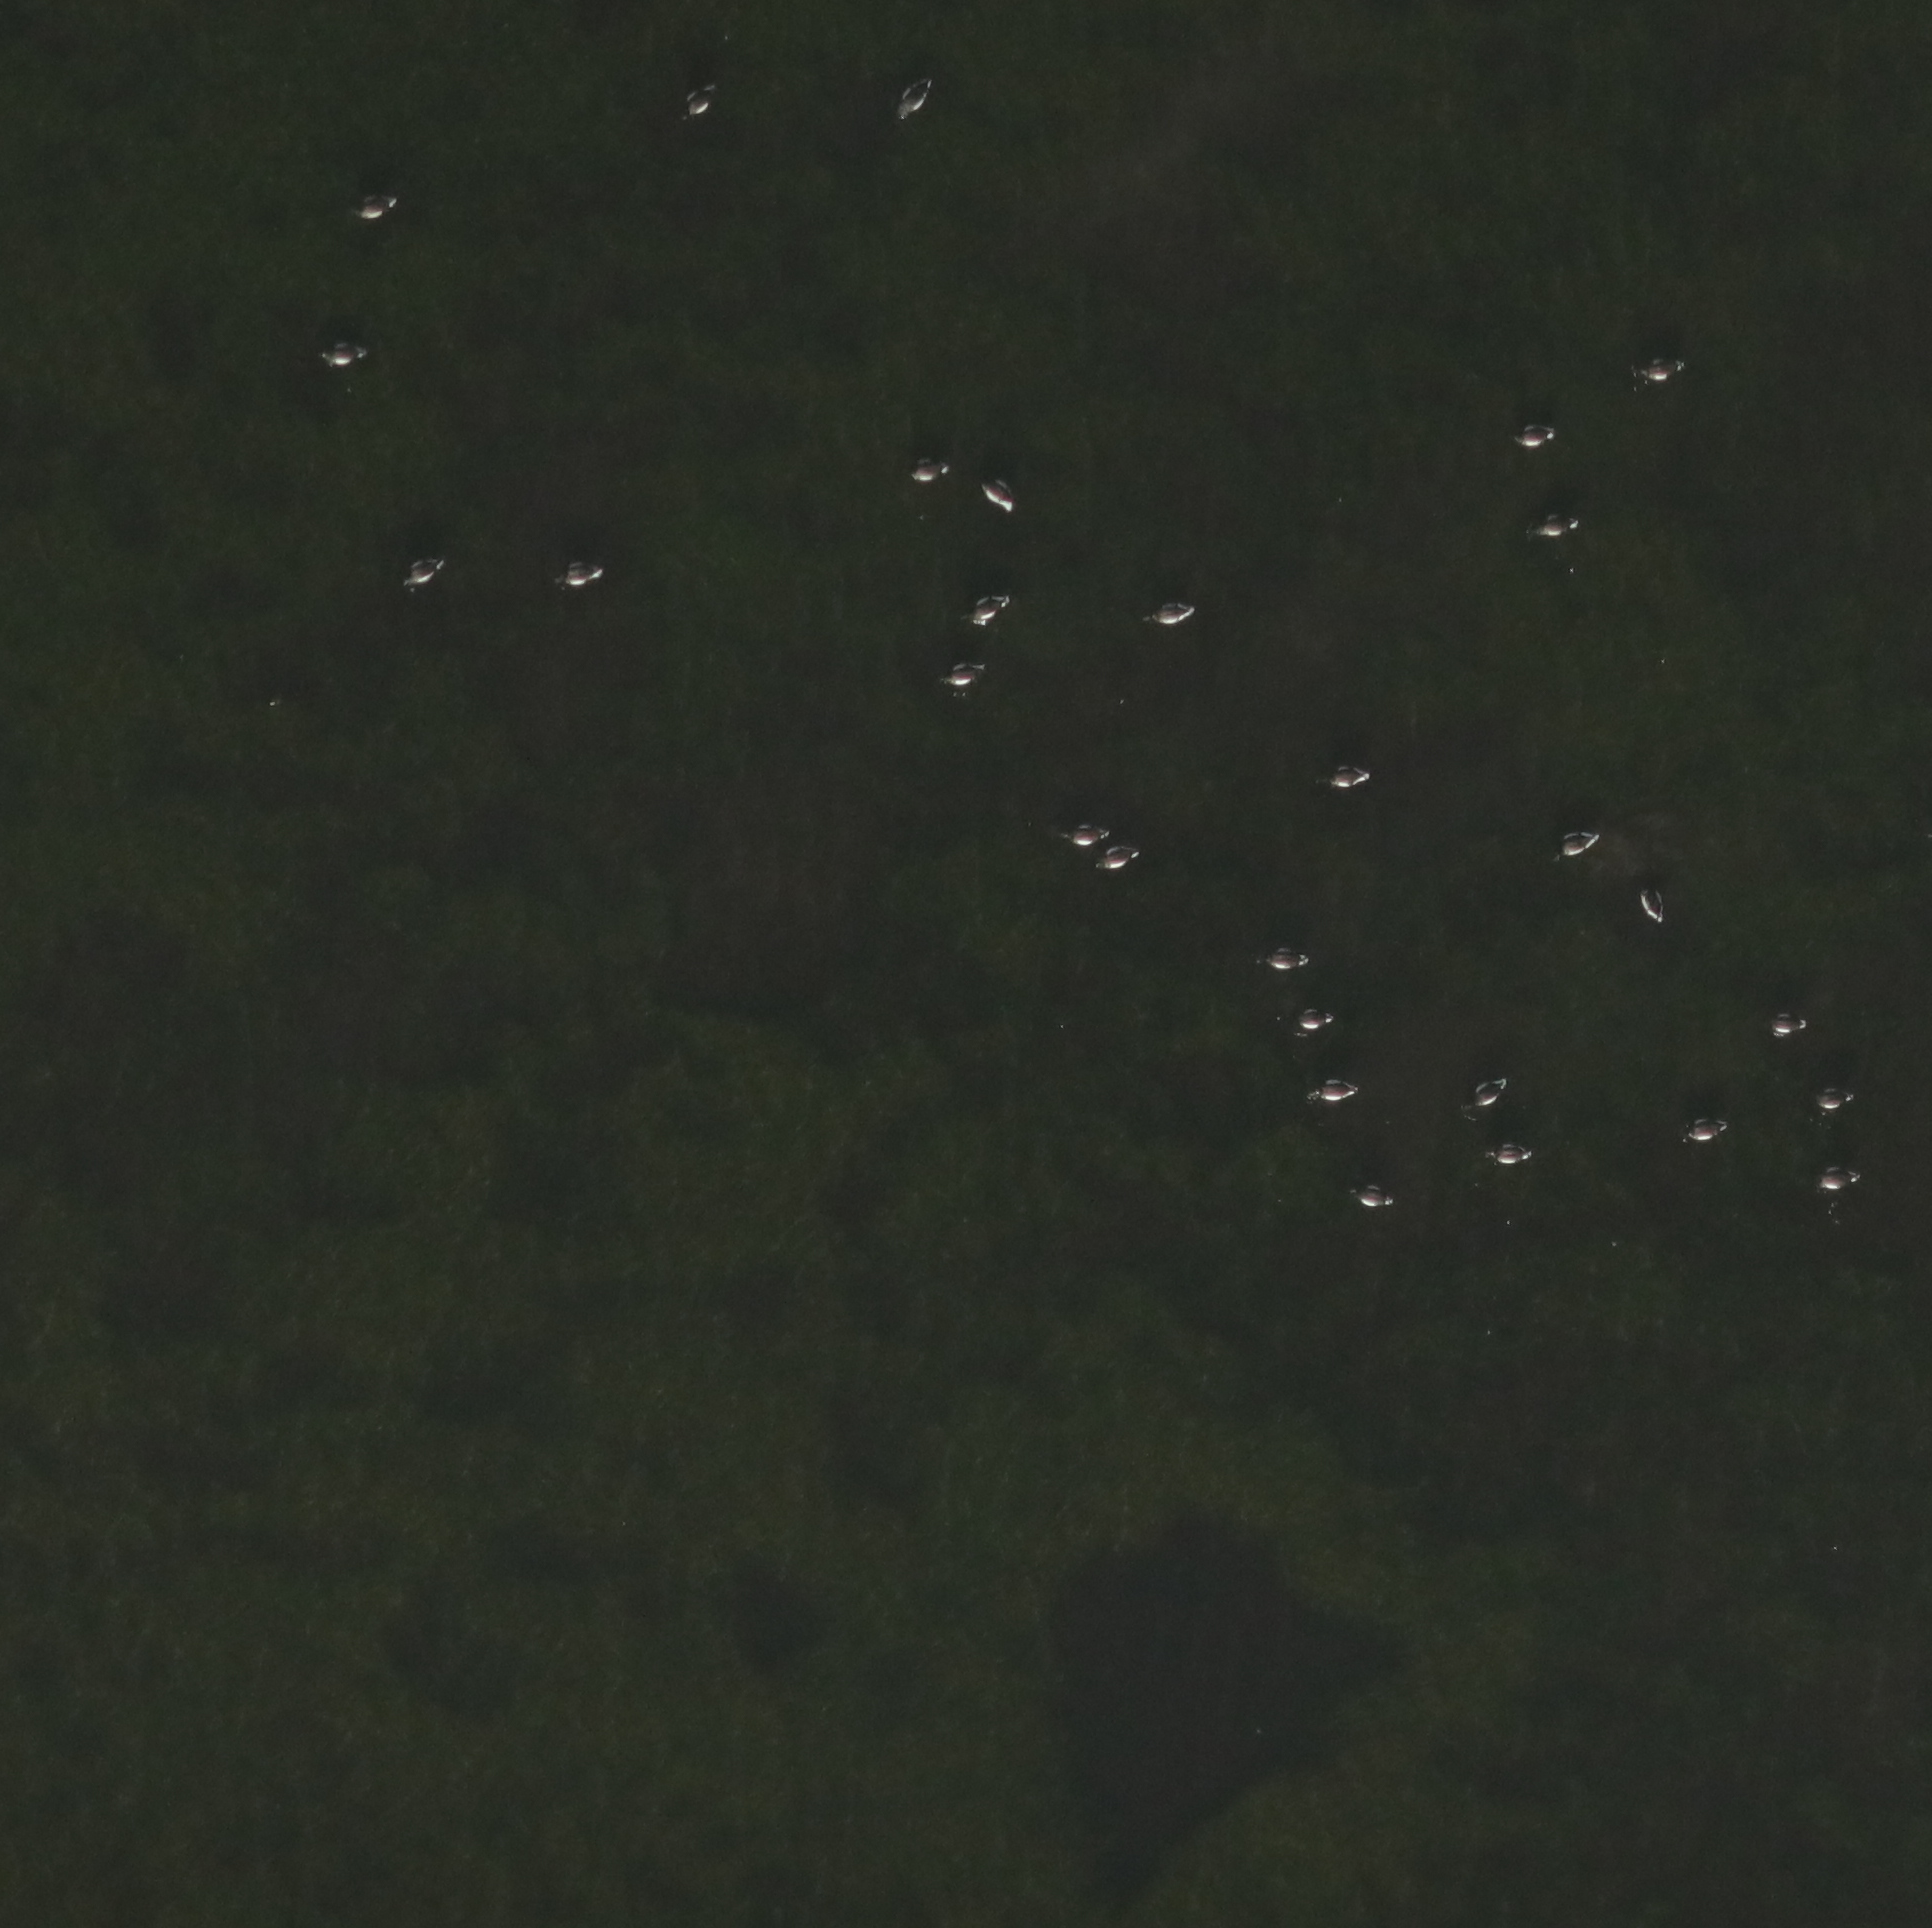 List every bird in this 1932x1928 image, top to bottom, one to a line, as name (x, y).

brant (913, 97)
brant (699, 103)
brant (373, 205)
brant (345, 353)
brant (1660, 369)
brant (1534, 435)
brant (928, 471)
brant (998, 493)
brant (1554, 526)
brant (422, 571)
brant (582, 573)
brant (988, 608)
brant (1173, 613)
brant (962, 675)
brant (1347, 777)
brant (1088, 835)
brant (1577, 844)
brant (1120, 857)
brant (1655, 904)
brant (1283, 960)
brant (1312, 1019)
brant (1787, 1025)
brant (1334, 1089)
brant (1487, 1094)
brant (1831, 1100)
brant (1705, 1130)
brant (1511, 1153)
brant (1836, 1180)
brant (1374, 1198)